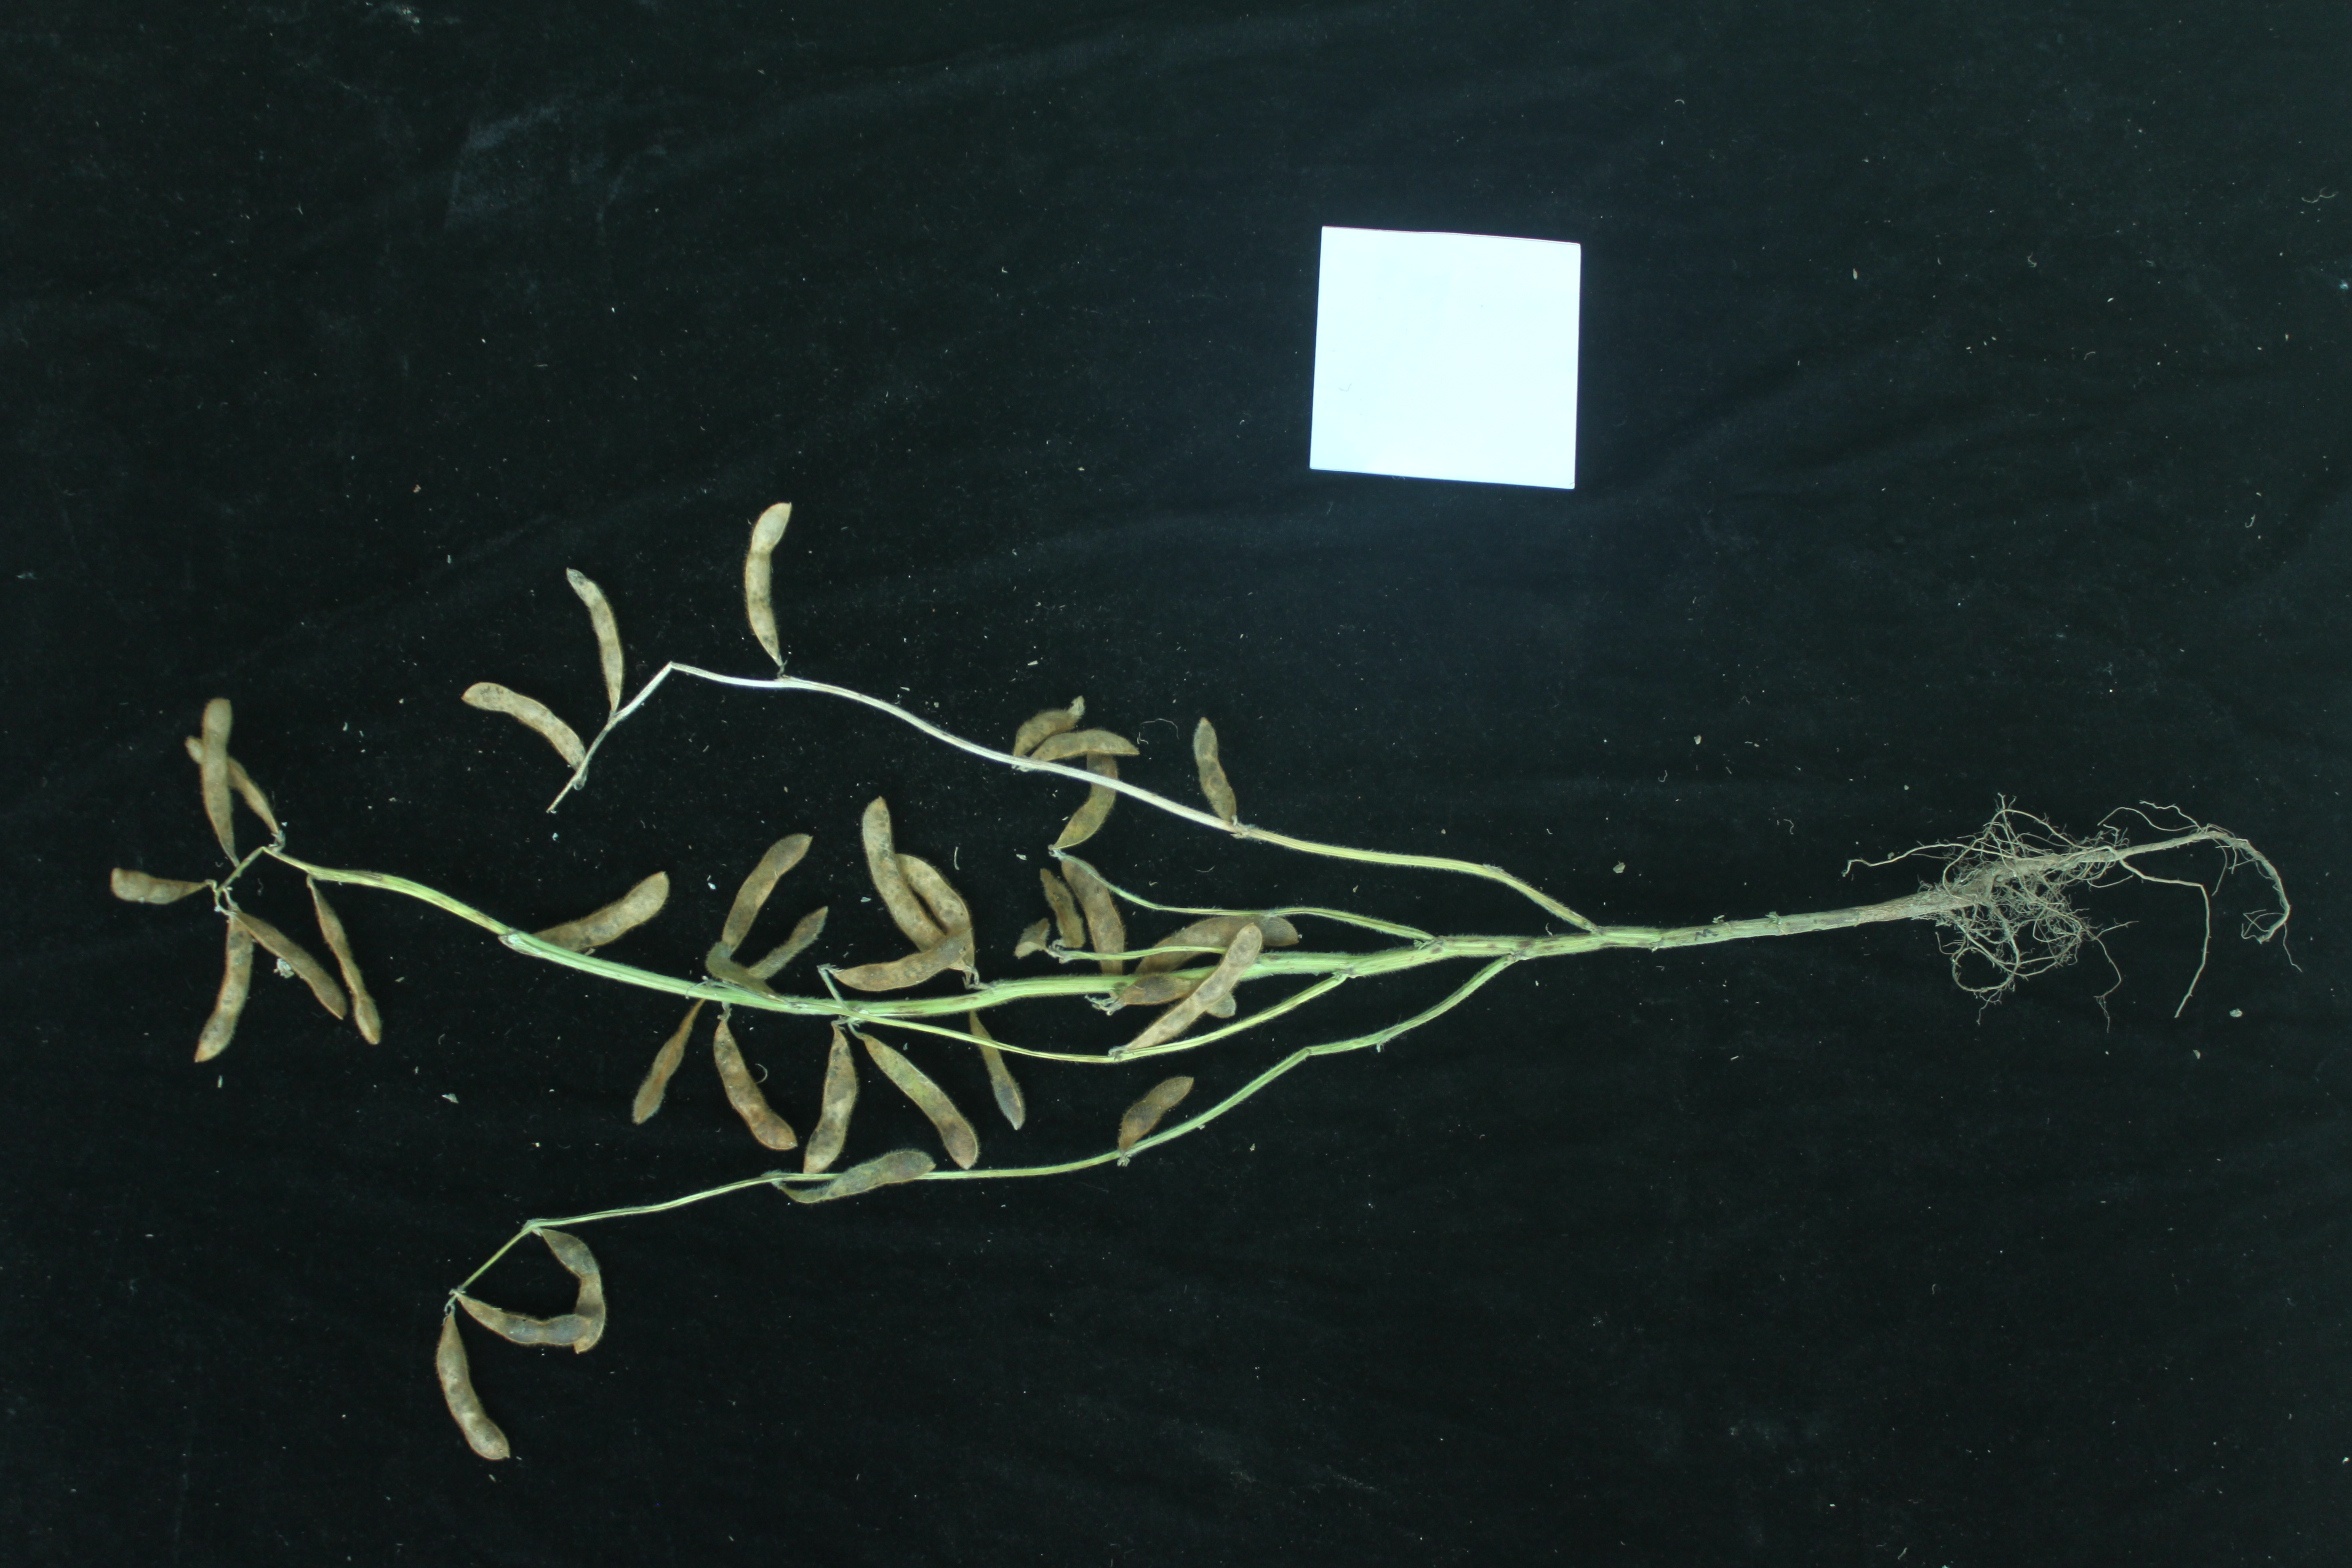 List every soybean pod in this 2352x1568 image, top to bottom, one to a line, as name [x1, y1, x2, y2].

soybean pod [745, 505, 791, 669]
soybean pod [568, 570, 622, 716]
soybean pod [463, 684, 586, 786]
soybean pod [202, 698, 239, 865]
soybean pod [1014, 701, 1083, 757]
soybean pod [1194, 720, 1234, 823]
soybean pod [1032, 732, 1138, 765]
soybean pod [187, 739, 281, 842]
soybean pod [1054, 754, 1118, 849]
soybean pod [862, 799, 944, 951]
soybean pod [723, 837, 812, 954]
soybean pod [898, 859, 974, 967]
soybean pod [1059, 862, 1125, 976]
soybean pod [114, 870, 213, 904]
soybean pod [1041, 870, 1082, 949]
soybean pod [532, 874, 668, 951]
soybean pod [311, 886, 380, 1045]
soybean pod [194, 905, 255, 1063]
soybean pod [747, 908, 826, 978]
soybean pod [230, 913, 345, 1018]
soybean pod [1135, 917, 1296, 971]
soybean pod [828, 926, 961, 992]
soybean pod [1118, 929, 1260, 1049]
soybean pod [1109, 976, 1233, 1016]
soybean pod [633, 999, 702, 1122]
soybean pod [969, 1014, 1024, 1129]
soybean pod [715, 1019, 798, 1150]
soybean pod [805, 1031, 856, 1172]
soybean pod [862, 1038, 976, 1169]
soybean pod [1120, 1078, 1192, 1142]
soybean pod [778, 1154, 934, 1205]
soybean pod [539, 1232, 606, 1354]
soybean pod [461, 1297, 595, 1347]
soybean pod [437, 1311, 509, 1460]